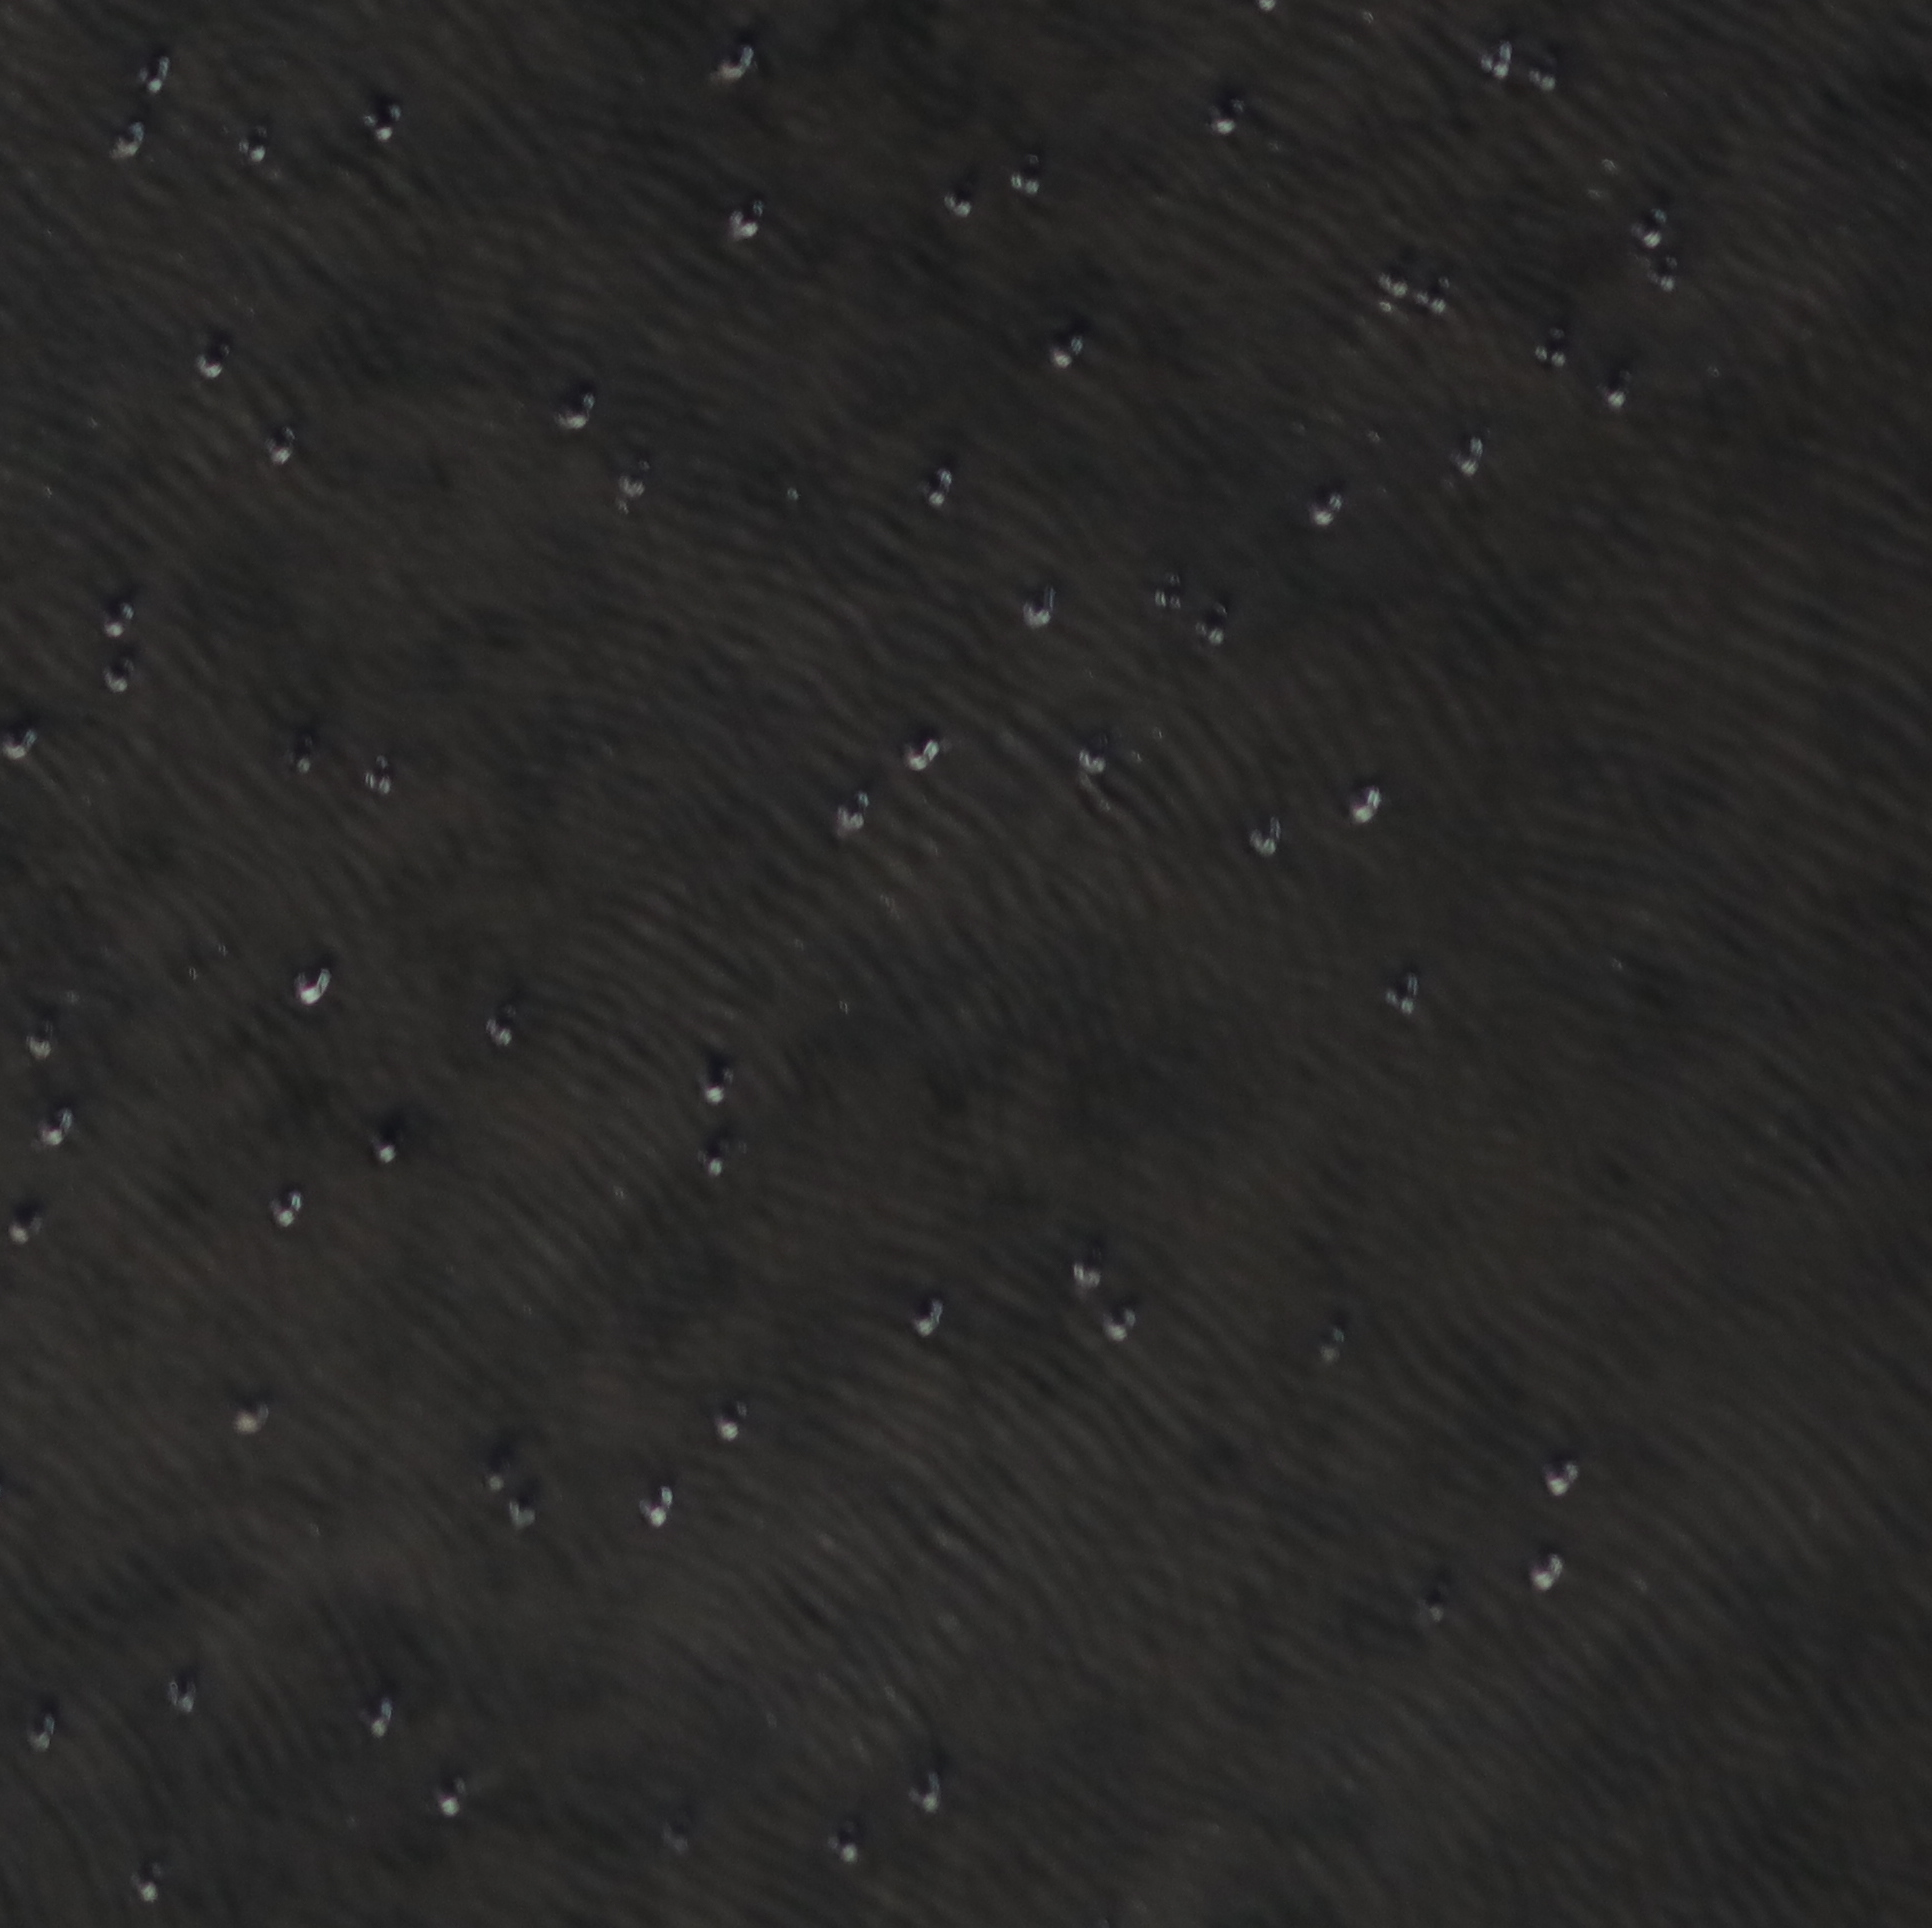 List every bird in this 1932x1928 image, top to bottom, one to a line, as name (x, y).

brant (732, 67)
brant (1503, 67)
brant (151, 73)
brant (1543, 74)
brant (384, 117)
brant (1227, 124)
brant (131, 141)
brant (261, 146)
brant (1025, 180)
brant (963, 201)
brant (748, 224)
brant (1656, 226)
brant (1660, 273)
brant (1396, 285)
brant (1432, 296)
brant (1067, 344)
brant (1556, 355)
brant (213, 356)
brant (1611, 389)
brant (577, 414)
brant (282, 442)
brant (1465, 457)
brant (640, 481)
brant (935, 495)
brant (1328, 507)
brant (1164, 594)
brant (1042, 605)
brant (116, 619)
brant (1208, 639)
brant (127, 675)
brant (20, 738)
brant (920, 752)
brant (301, 753)
brant (1091, 758)
brant (375, 782)
brant (1365, 798)
brant (855, 813)
brant (1272, 844)
brant (306, 987)
brant (1394, 991)
brant (499, 1027)
brant (40, 1035)
brant (719, 1087)
brant (58, 1133)
brant (385, 1149)
brant (717, 1161)
brant (287, 1211)
brant (23, 1218)
brant (1082, 1270)
brant (922, 1312)
brant (1116, 1323)
brant (1336, 1339)
brant (256, 1418)
brant (732, 1427)
brant (501, 1465)
brant (1561, 1469)
brant (654, 1506)
brant (514, 1514)
brant (1541, 1579)
brant (177, 1698)
brant (373, 1717)
brant (42, 1741)
brant (925, 1794)
brant (452, 1799)
brant (674, 1832)
brant (849, 1851)
brant (148, 1883)